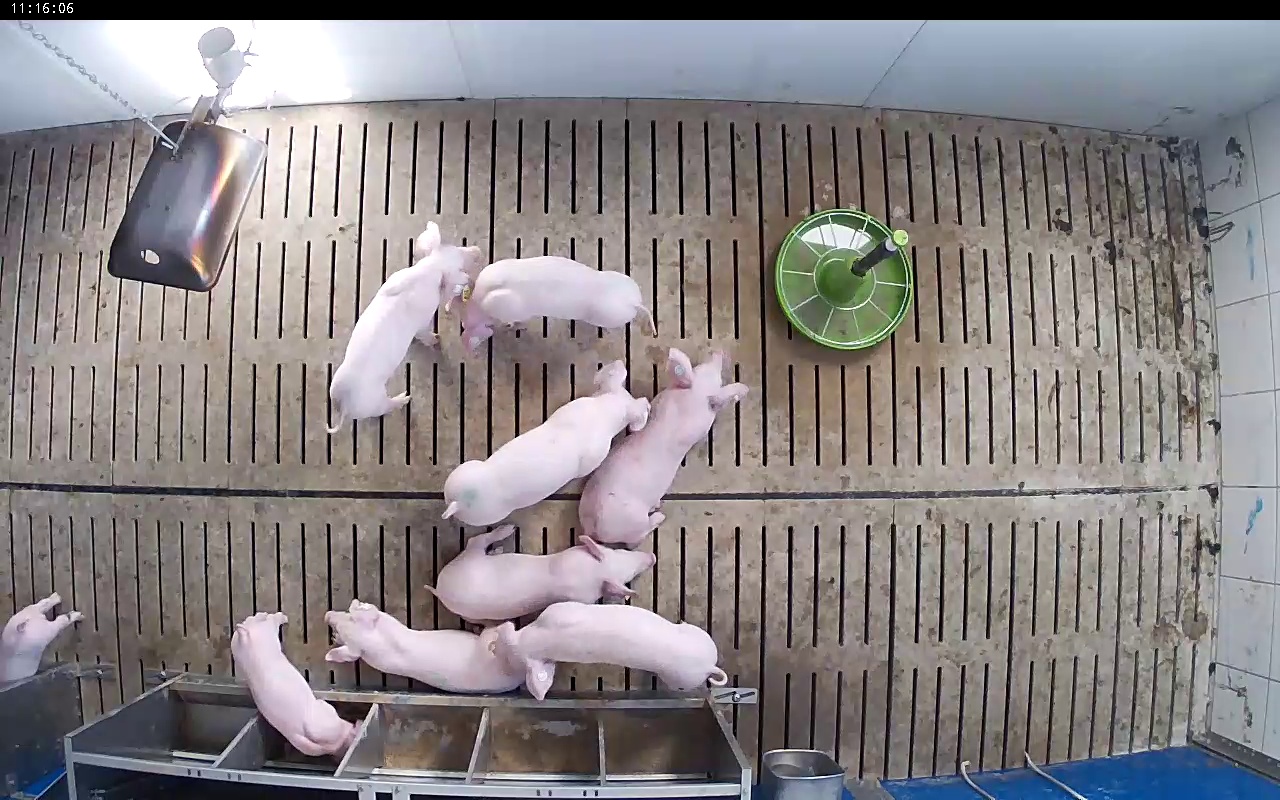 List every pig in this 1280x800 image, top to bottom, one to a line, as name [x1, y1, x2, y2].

pig [326, 220, 483, 433]
pig [444, 255, 659, 349]
pig [573, 344, 749, 550]
pig [442, 359, 653, 530]
pig [421, 523, 659, 623]
pig [2, 590, 84, 689]
pig [321, 601, 527, 697]
pig [492, 601, 731, 702]
pig [230, 610, 362, 763]